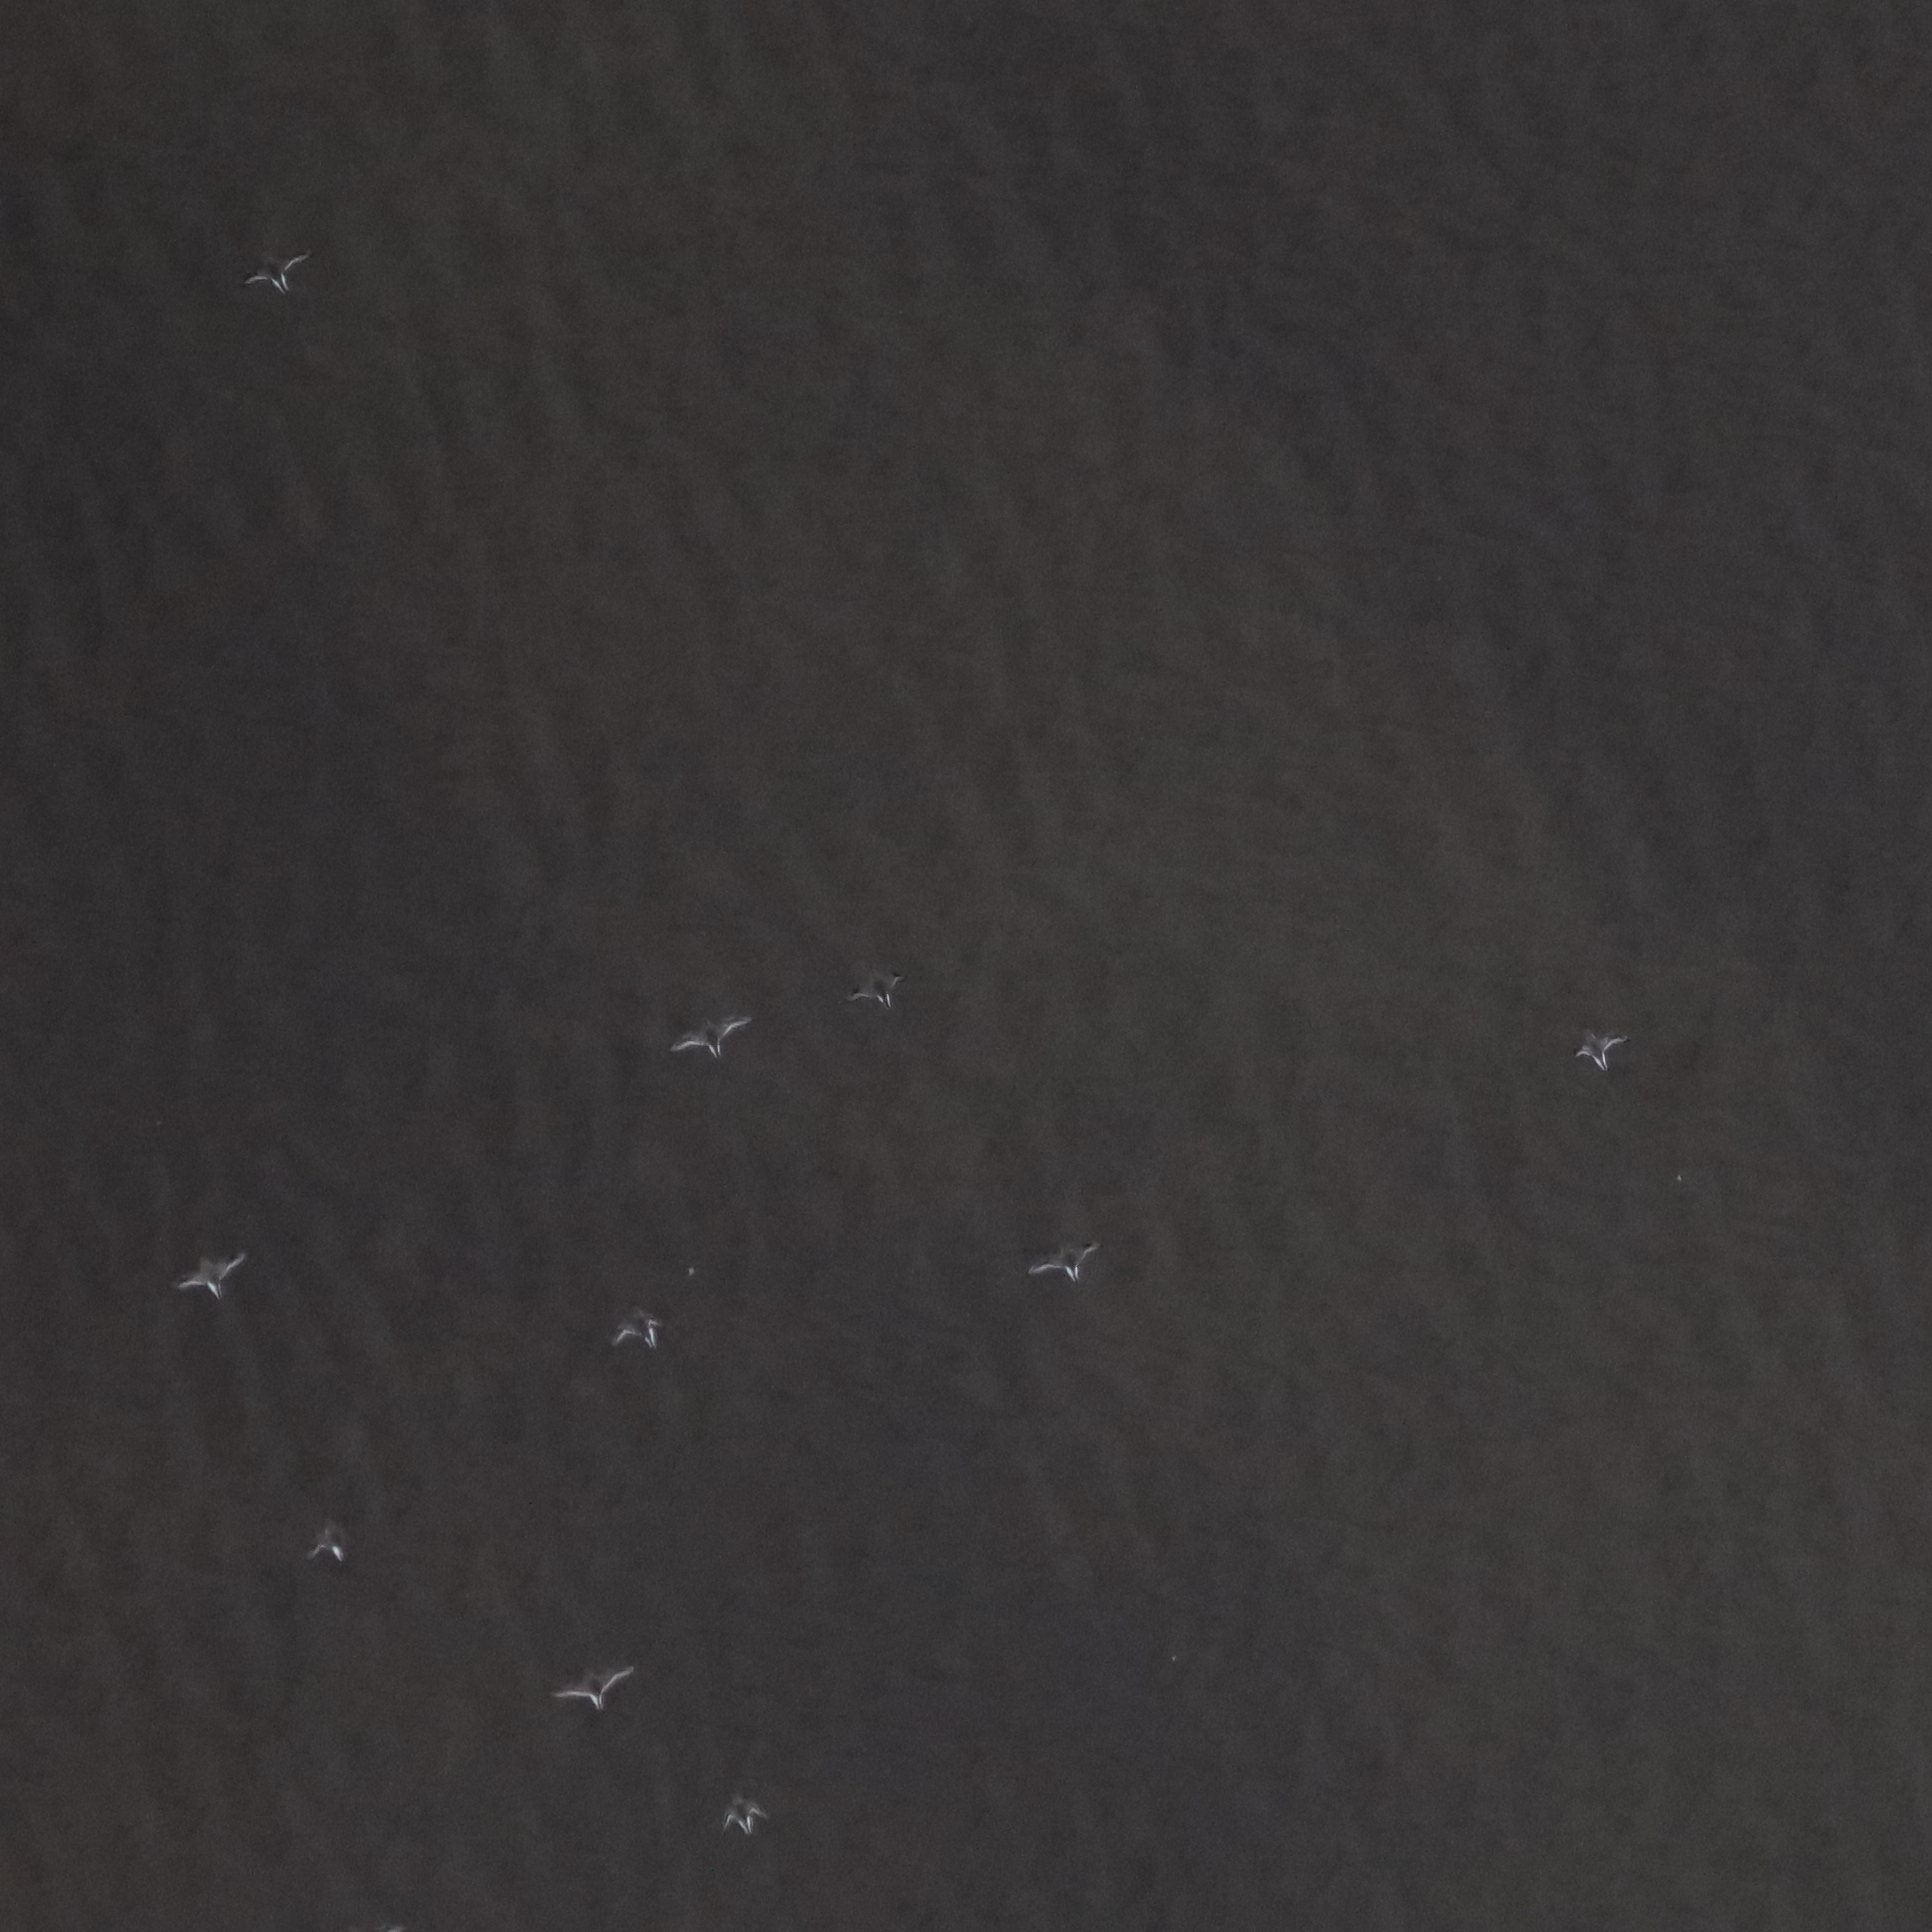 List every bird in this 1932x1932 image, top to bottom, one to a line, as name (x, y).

other bird (267, 266)
other bird (880, 990)
other bird (724, 1038)
other bird (1587, 1043)
other bird (1075, 1250)
other bird (208, 1268)
other bird (654, 1334)
other bird (329, 1551)
other bird (596, 1695)
other bird (736, 1821)